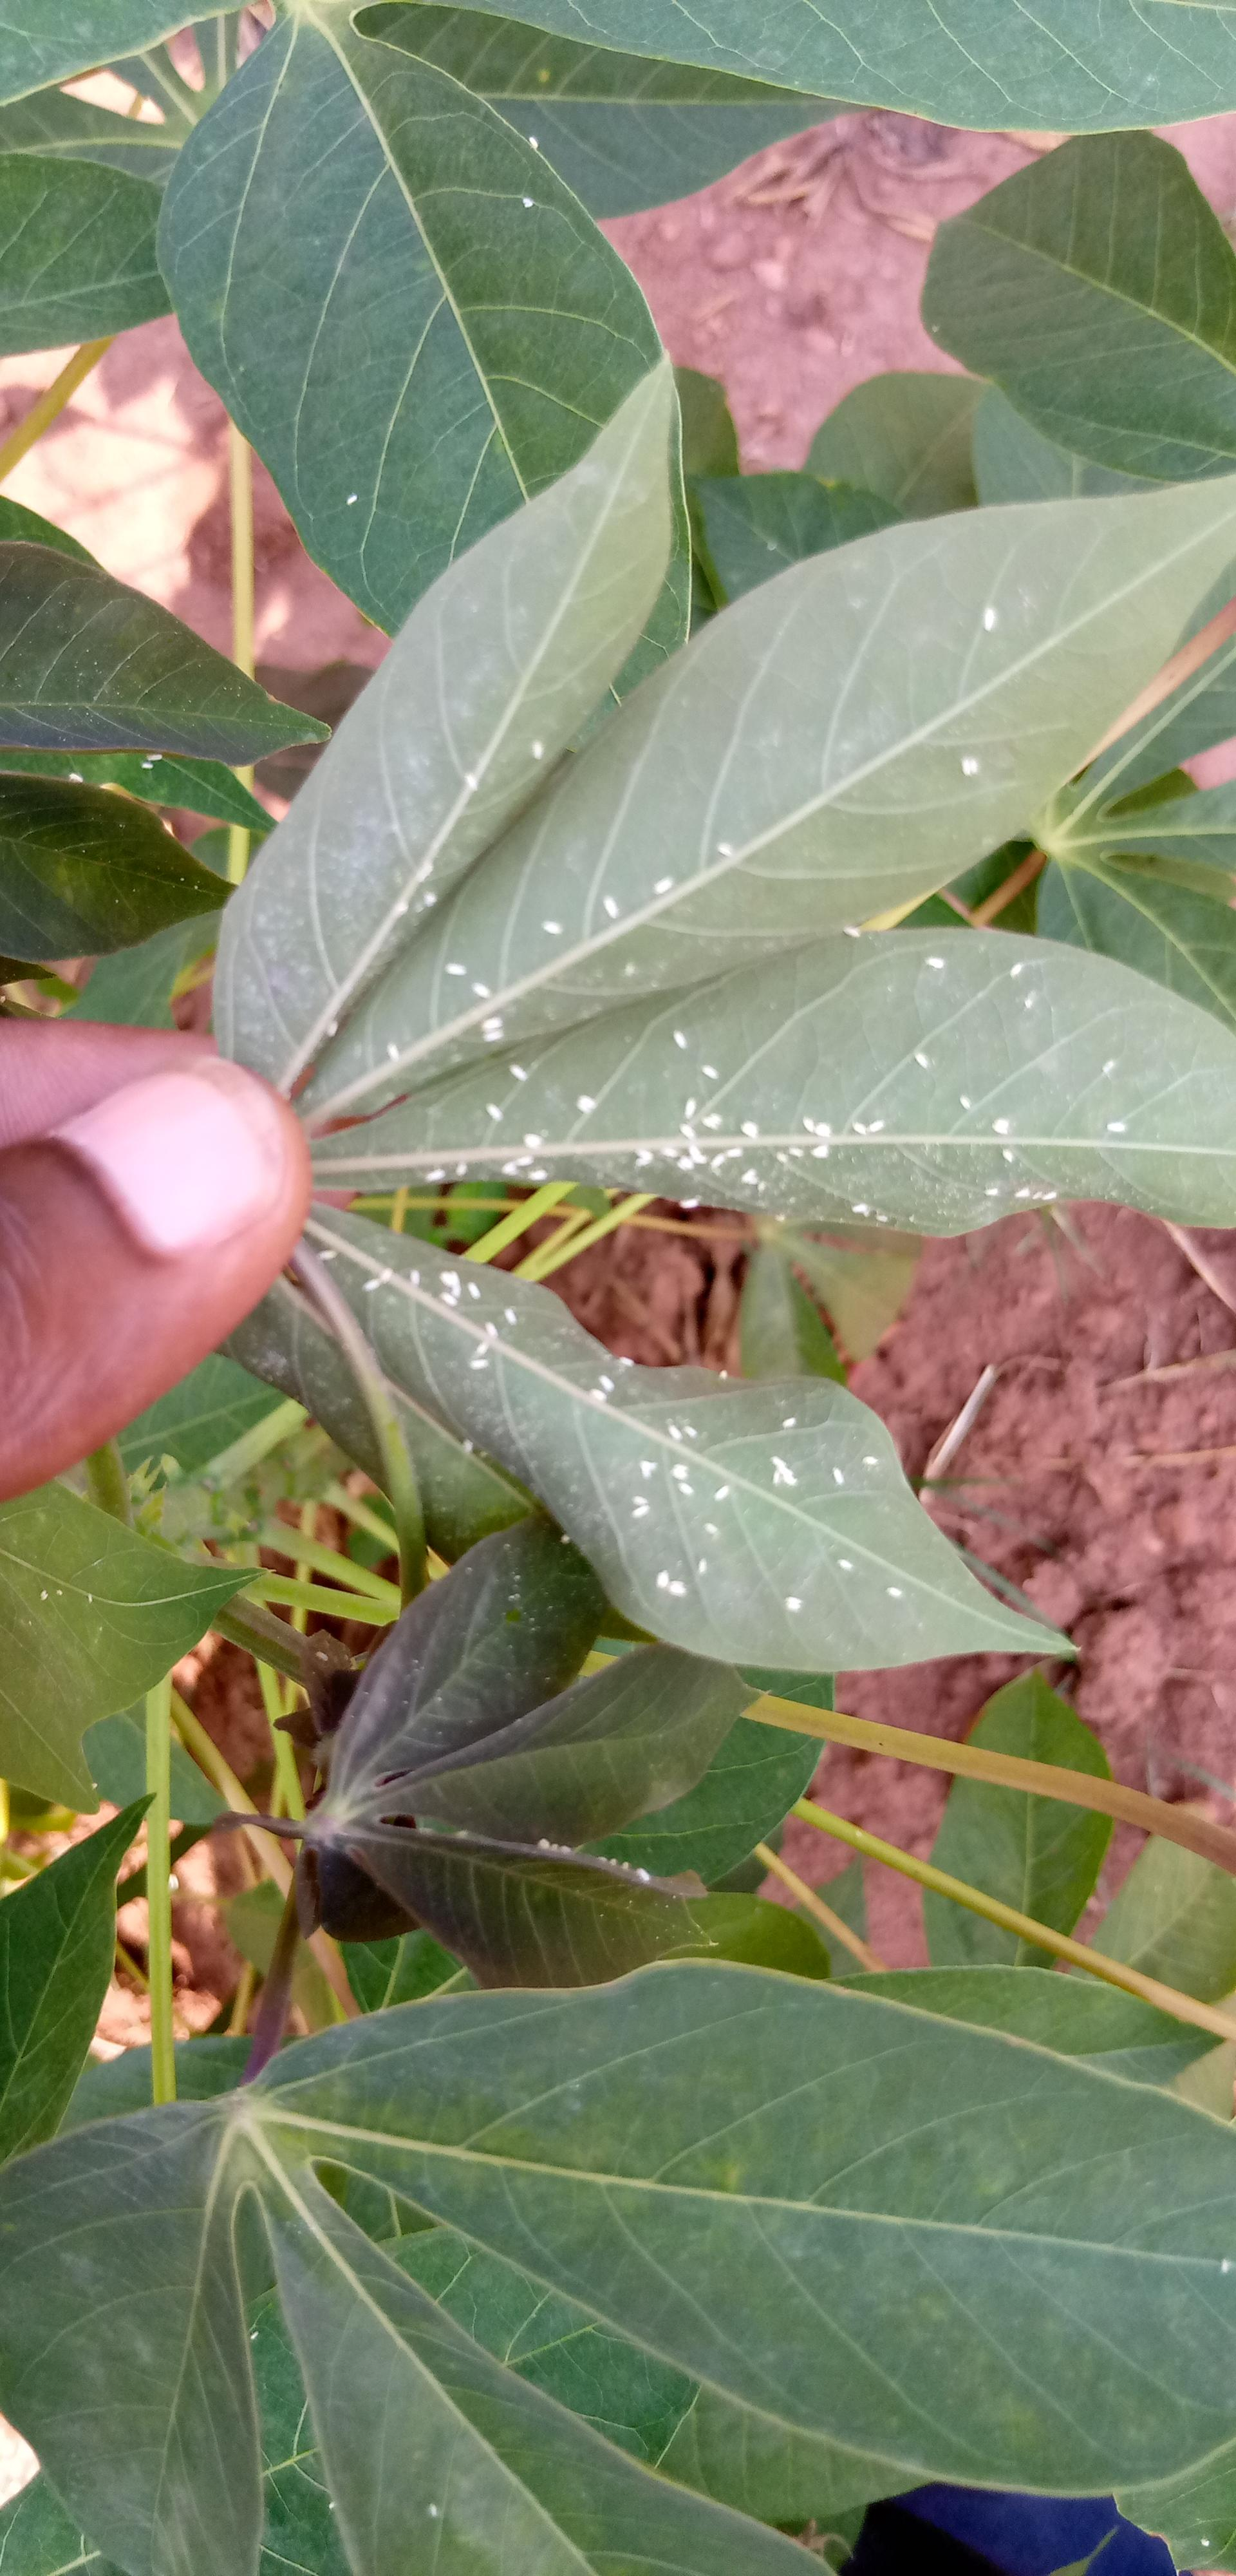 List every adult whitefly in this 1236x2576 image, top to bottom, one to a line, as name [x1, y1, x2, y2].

whitefly [526, 135, 540, 151]
whitefly [521, 196, 536, 211]
whitefly [343, 491, 360, 507]
whitefly [982, 604, 998, 634]
whitefly [529, 738, 550, 762]
whitefly [144, 752, 164, 762]
whitefly [959, 756, 970, 778]
whitefly [969, 757, 977, 775]
whitefly [138, 761, 155, 772]
whitefly [66, 772, 86, 784]
whitefly [462, 772, 485, 795]
whitefly [716, 842, 733, 857]
whitefly [650, 874, 675, 897]
whitefly [601, 895, 620, 921]
whitefly [539, 918, 565, 937]
whitefly [841, 925, 861, 940]
whitefly [922, 954, 946, 972]
whitefly [442, 961, 469, 978]
whitefly [1008, 962, 1024, 979]
whitefly [469, 981, 493, 1000]
whitefly [480, 1018, 504, 1032]
whitefly [671, 1028, 689, 1050]
whitefly [482, 1030, 507, 1045]
whitefly [384, 1039, 404, 1065]
whitefly [913, 1050, 929, 1070]
whitefly [507, 1063, 531, 1083]
whitefly [699, 1063, 722, 1082]
whitefly [575, 1093, 597, 1115]
whitefly [681, 1094, 699, 1121]
whitefly [959, 1094, 972, 1110]
whitefly [483, 1101, 506, 1122]
whitefly [700, 1111, 722, 1130]
whitefly [800, 1115, 814, 1135]
whitefly [868, 1117, 885, 1135]
whitefly [851, 1118, 866, 1136]
whitefly [991, 1118, 1011, 1135]
whitefly [740, 1119, 760, 1140]
whitefly [1105, 1120, 1127, 1134]
whitefly [814, 1121, 831, 1137]
whitefly [678, 1122, 696, 1140]
whitefly [522, 1130, 545, 1150]
whitefly [688, 1143, 708, 1166]
whitefly [810, 1144, 830, 1159]
whitefly [659, 1146, 680, 1159]
whitefly [725, 1146, 745, 1160]
whitefly [632, 1148, 656, 1158]
whitefly [1000, 1148, 1016, 1166]
whitefly [709, 1153, 726, 1171]
whitefly [675, 1155, 696, 1172]
whitefly [514, 1155, 536, 1166]
whitefly [633, 1157, 653, 1169]
whitefly [500, 1158, 520, 1179]
whitefly [740, 1166, 758, 1186]
whitefly [424, 1168, 446, 1183]
whitefly [526, 1168, 550, 1183]
whitefly [1013, 1184, 1029, 1200]
whitefly [981, 1186, 1000, 1197]
whitefly [1042, 1190, 1059, 1202]
whitefly [677, 1195, 702, 1212]
whitefly [850, 1200, 869, 1217]
whitefly [315, 1247, 341, 1262]
whitefly [407, 1266, 423, 1287]
whitefly [435, 1267, 462, 1287]
whitefly [361, 1277, 380, 1294]
whitefly [465, 1280, 485, 1302]
whitefly [438, 1290, 458, 1307]
whitefly [501, 1305, 520, 1327]
whitefly [483, 1318, 501, 1338]
whitefly [472, 1340, 490, 1356]
whitefly [617, 1354, 635, 1369]
whitefly [467, 1358, 492, 1372]
whitefly [717, 1366, 731, 1382]
whitefly [597, 1372, 617, 1394]
whitefly [588, 1387, 608, 1402]
whitefly [780, 1416, 798, 1430]
whitefly [666, 1421, 682, 1441]
whitefly [861, 1454, 880, 1470]
whitefly [771, 1455, 787, 1467]
whitefly [638, 1457, 659, 1481]
whitefly [671, 1461, 689, 1480]
whitefly [830, 1465, 845, 1487]
whitefly [780, 1466, 800, 1487]
whitefly [770, 1467, 780, 1485]
whitefly [676, 1481, 695, 1496]
whitefly [713, 1482, 730, 1502]
whitefly [630, 1504, 650, 1518]
whitefly [702, 1519, 719, 1536]
whitefly [696, 1557, 707, 1577]
whitefly [836, 1558, 853, 1570]
whitefly [653, 1568, 669, 1589]
whitefly [669, 1579, 688, 1595]
whitefly [884, 1584, 903, 1597]
whitefly [55, 1589, 64, 1597]
whitefly [40, 1589, 49, 1602]
whitefly [86, 1591, 94, 1604]
whitefly [782, 1593, 803, 1611]
whitefly [313, 1649, 330, 1663]
whitefly [537, 1837, 549, 1850]
whitefly [635, 1865, 652, 1884]
whitefly [166, 1872, 182, 1894]
whitefly [1217, 2255, 1231, 2277]
whitefly [248, 2329, 261, 2341]
whitefly [326, 2501, 338, 2511]
whitefly [426, 2501, 440, 2520]
whitefly [1198, 2536, 1213, 2550]